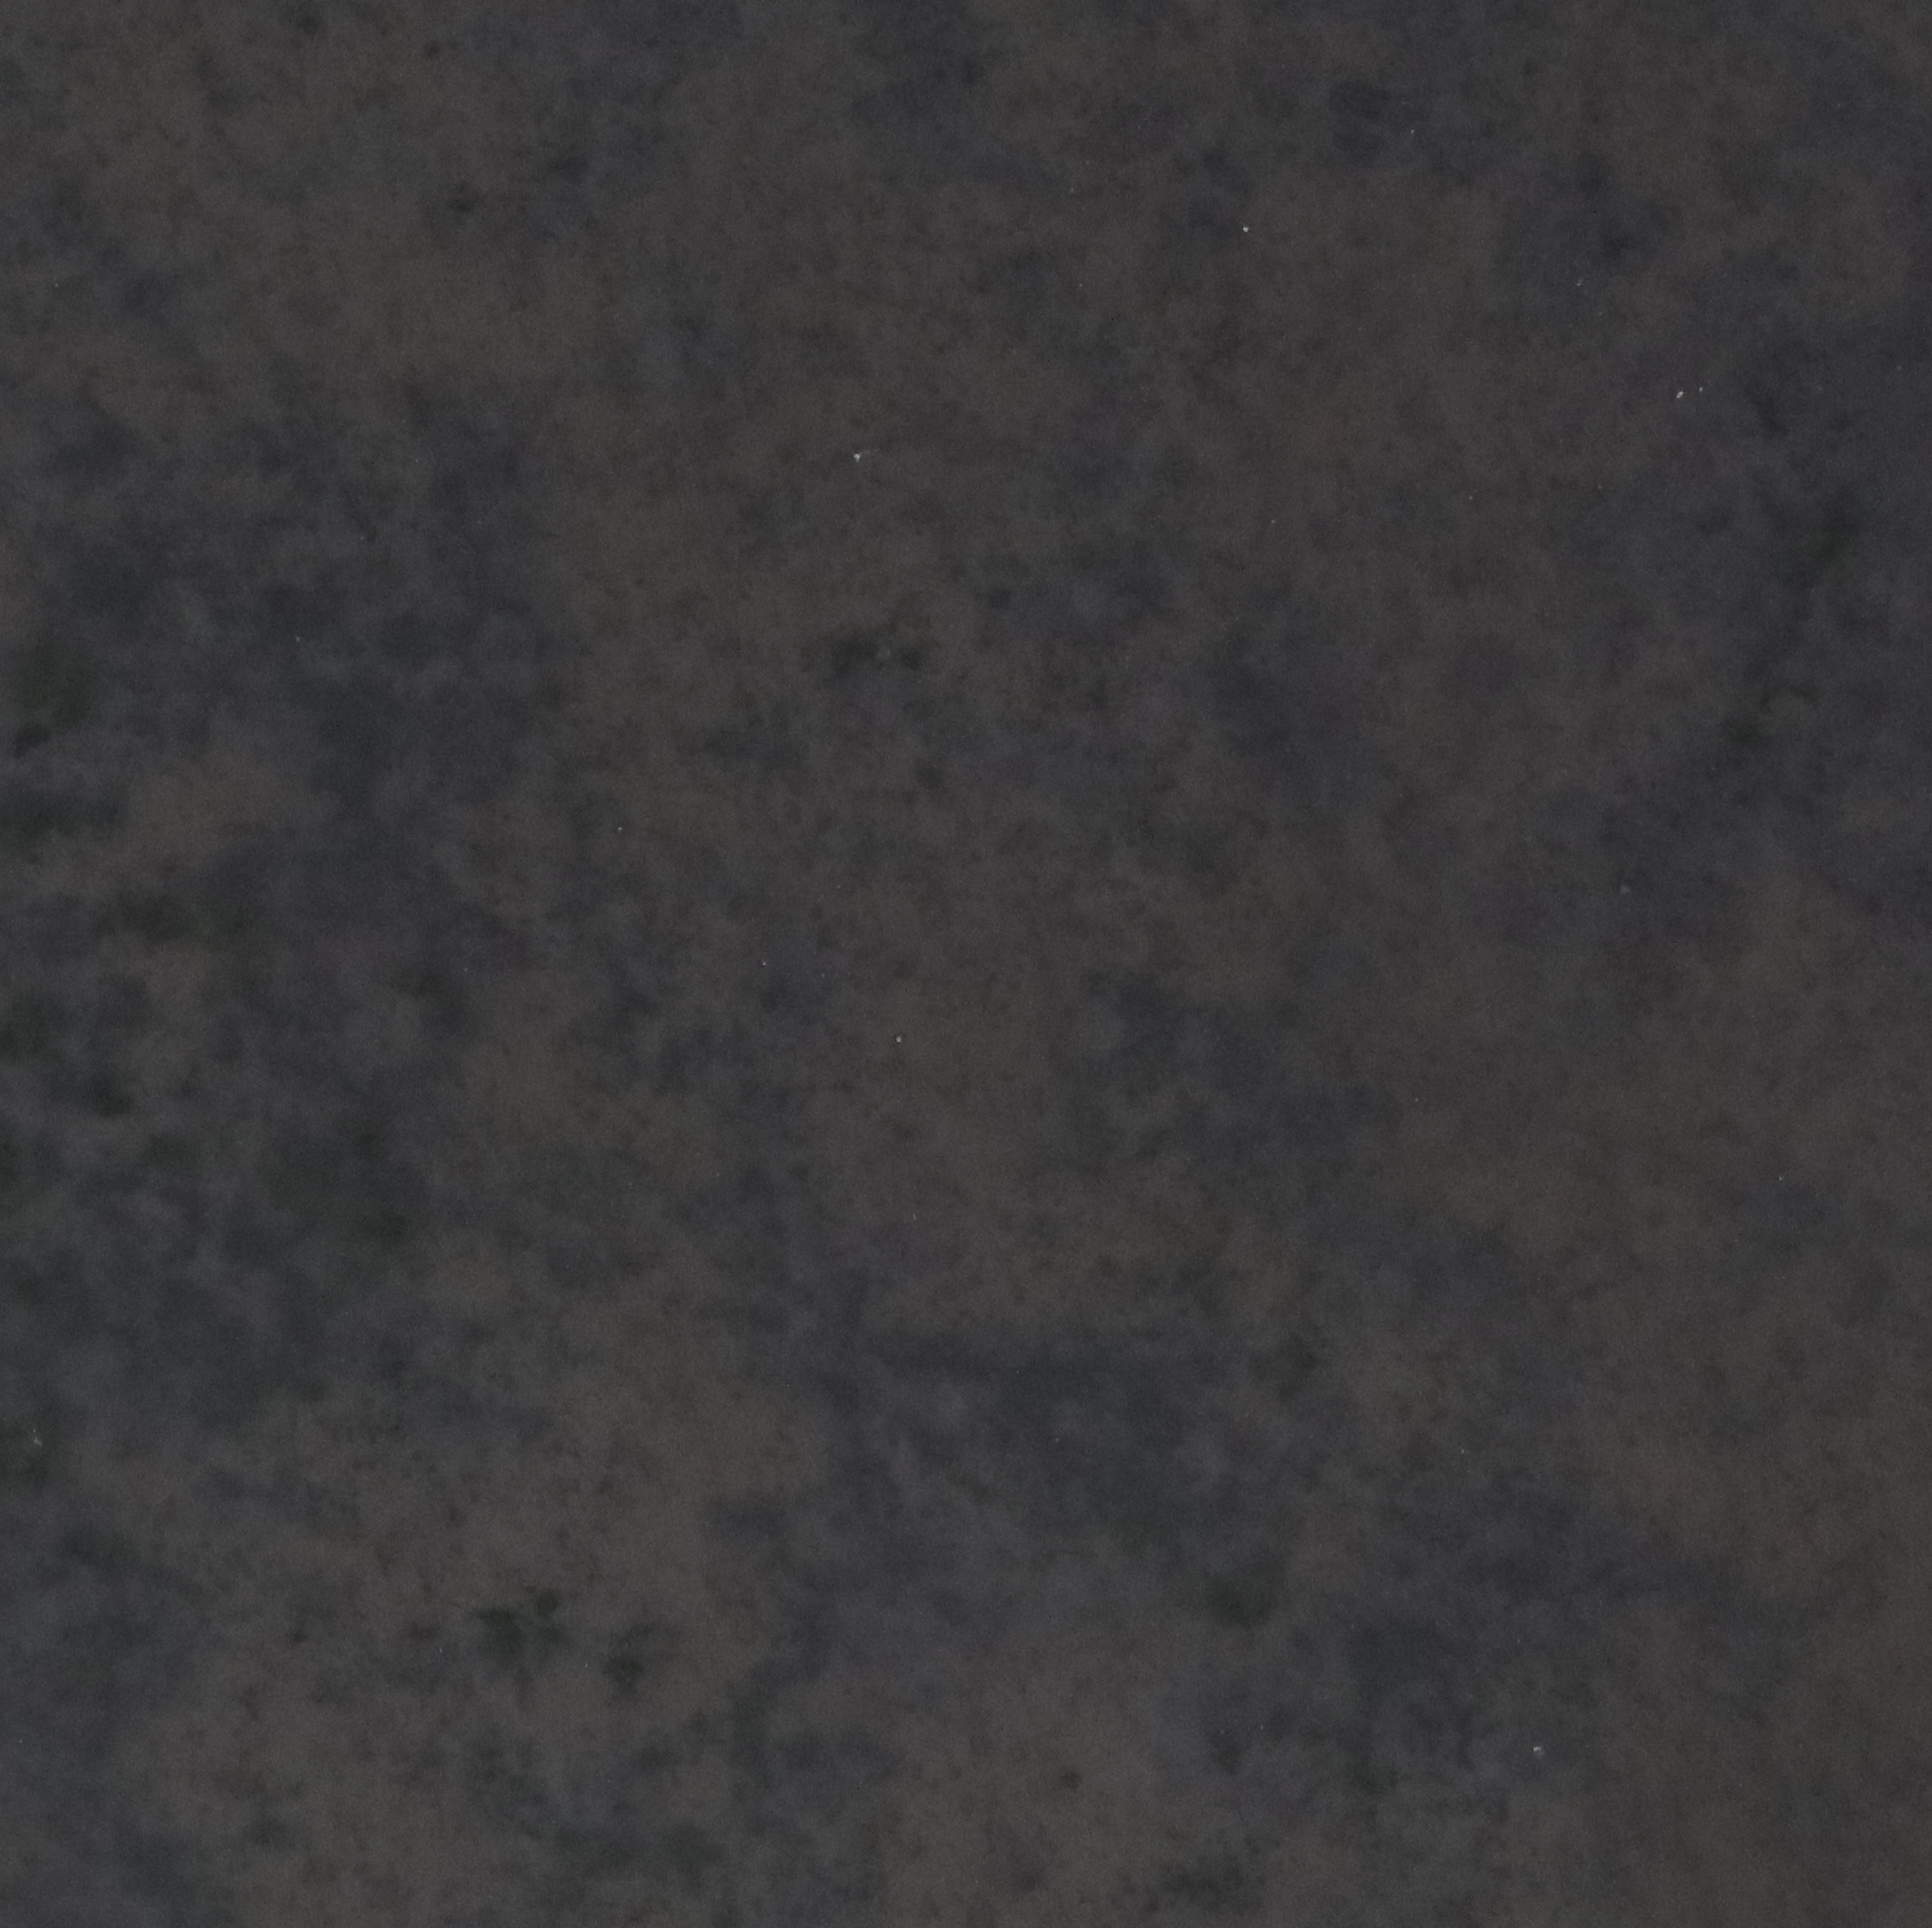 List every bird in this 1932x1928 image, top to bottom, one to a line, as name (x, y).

None